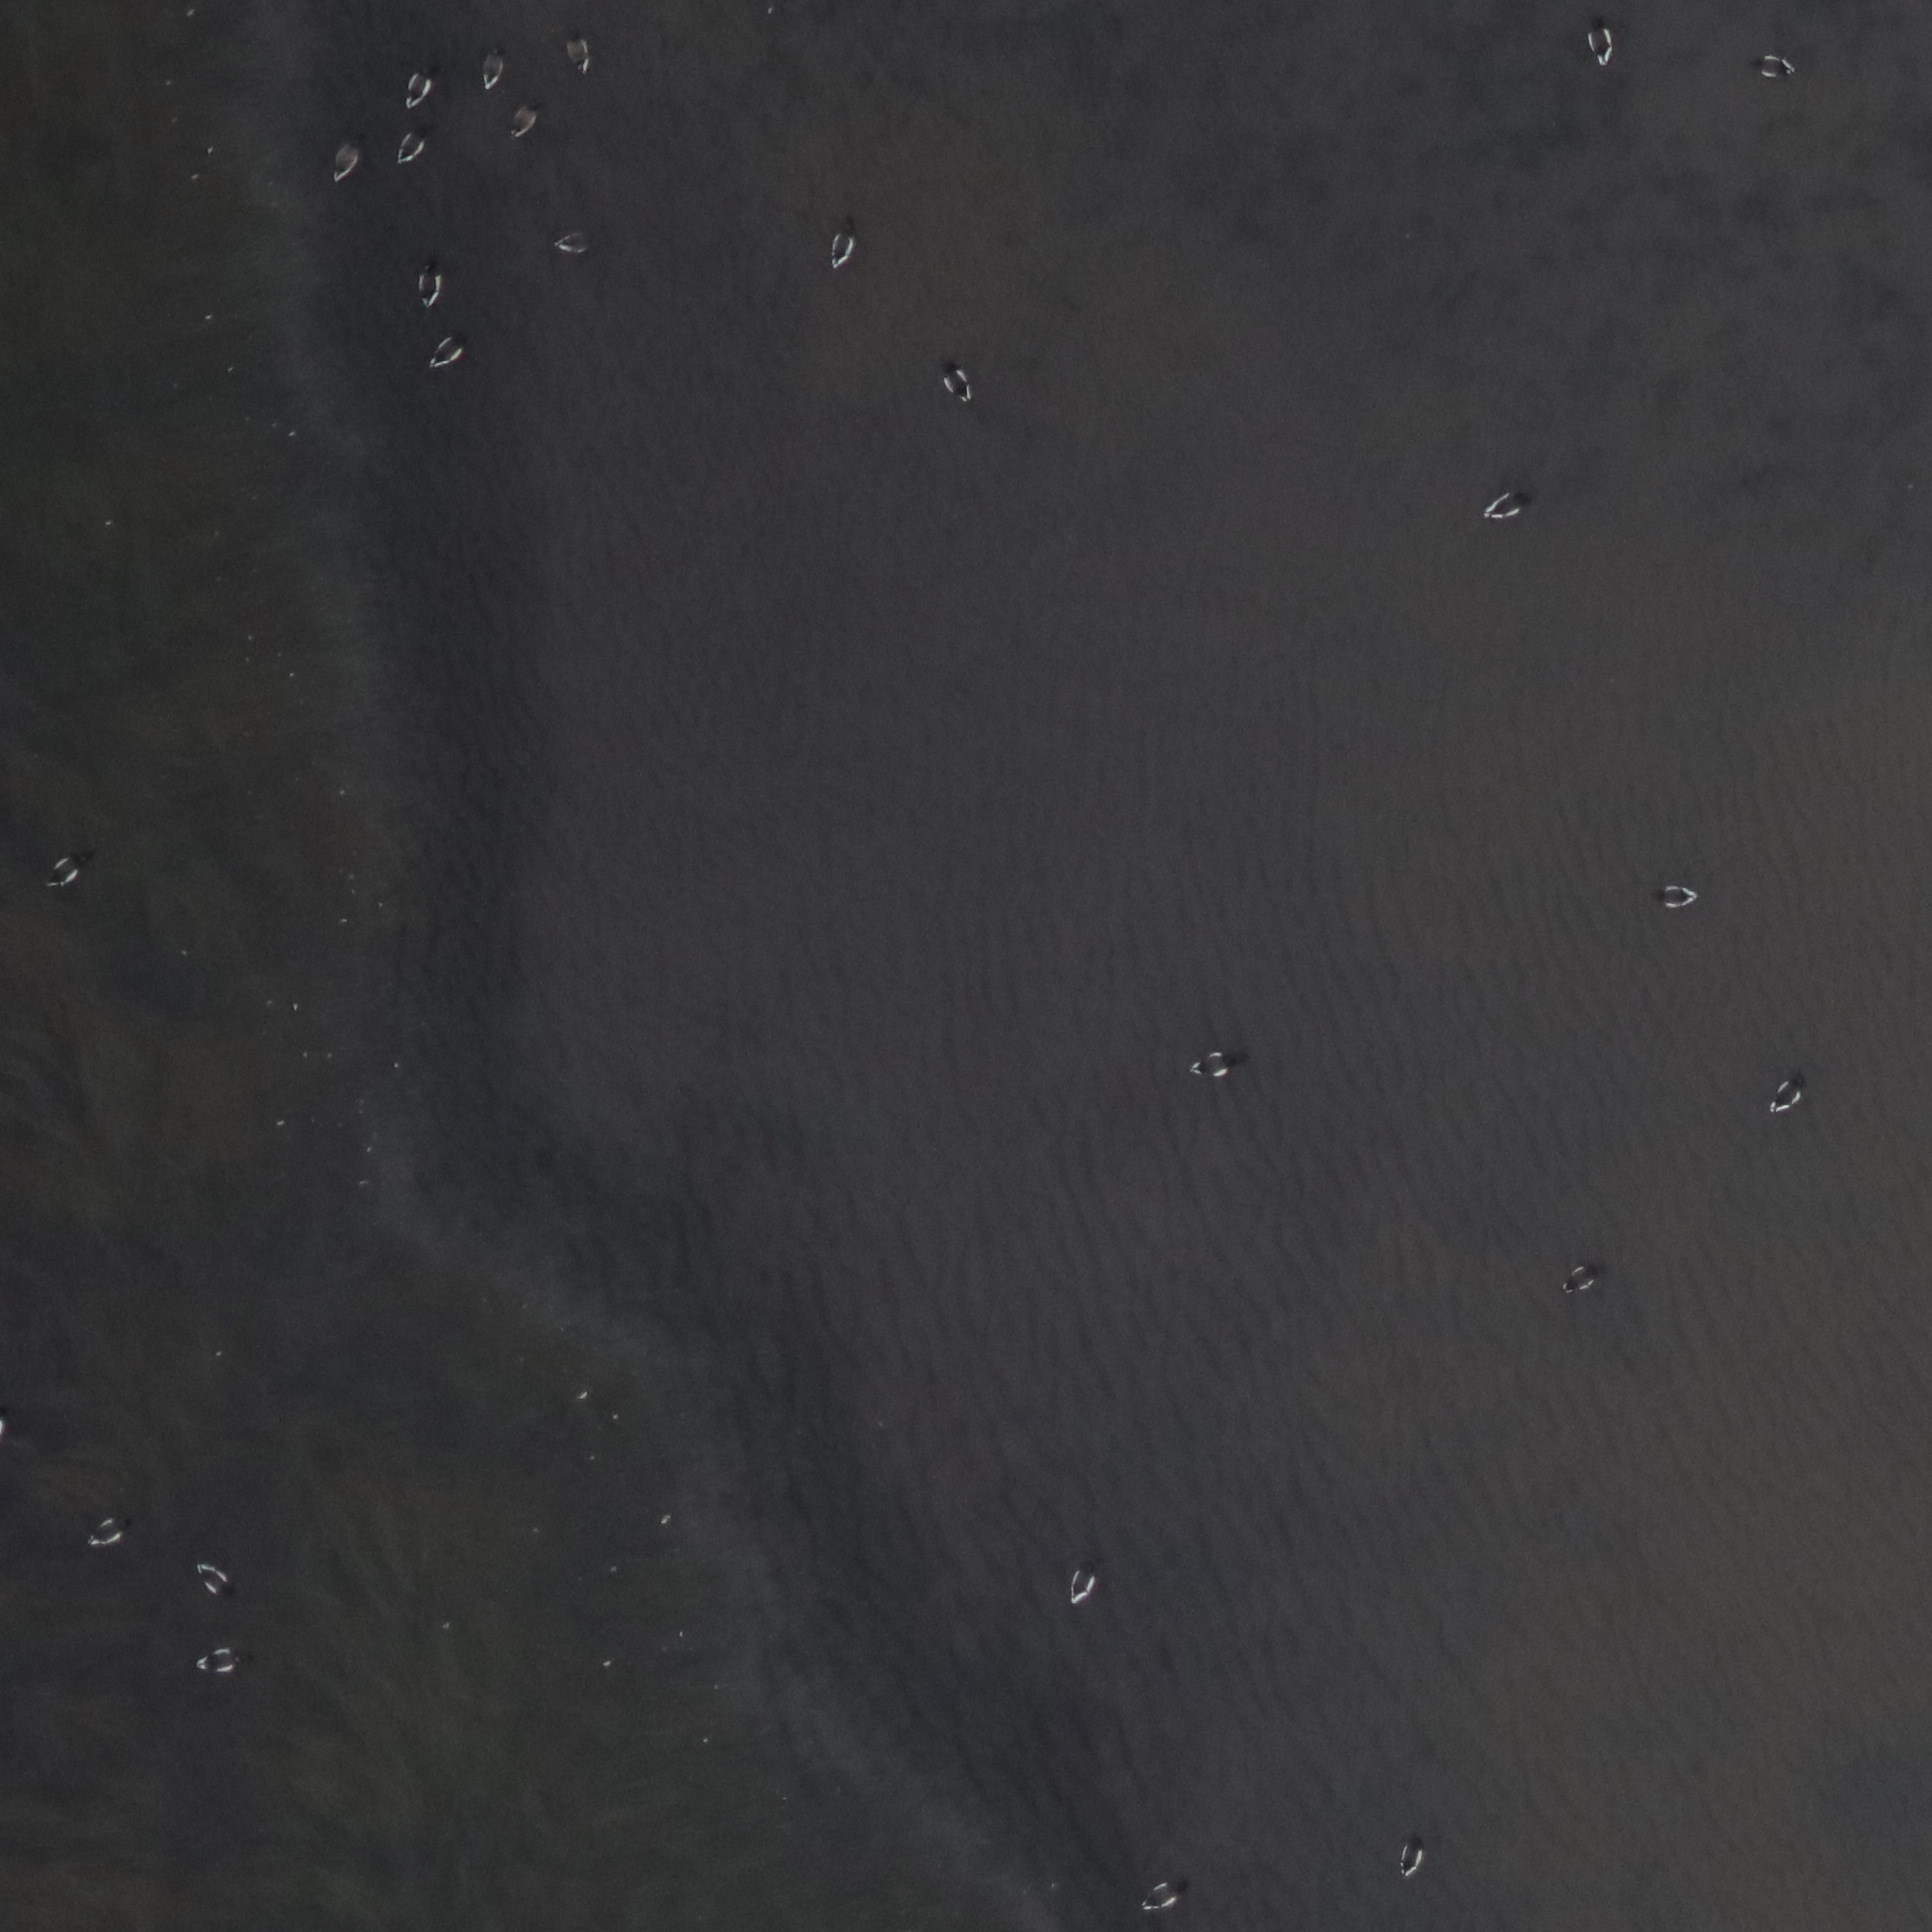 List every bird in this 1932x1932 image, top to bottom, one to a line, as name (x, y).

brant (593, 49)
brant (1601, 58)
brant (483, 60)
brant (1771, 68)
brant (418, 90)
brant (527, 121)
brant (412, 148)
brant (345, 158)
brant (575, 243)
brant (840, 247)
brant (430, 285)
brant (447, 353)
brant (955, 382)
brant (1506, 505)
brant (64, 869)
brant (1675, 896)
brant (1215, 1065)
brant (1787, 1094)
brant (1581, 1280)
brant (107, 1533)
brant (214, 1581)
brant (1082, 1585)
brant (220, 1661)
brant (1412, 1856)
brant (1164, 1897)